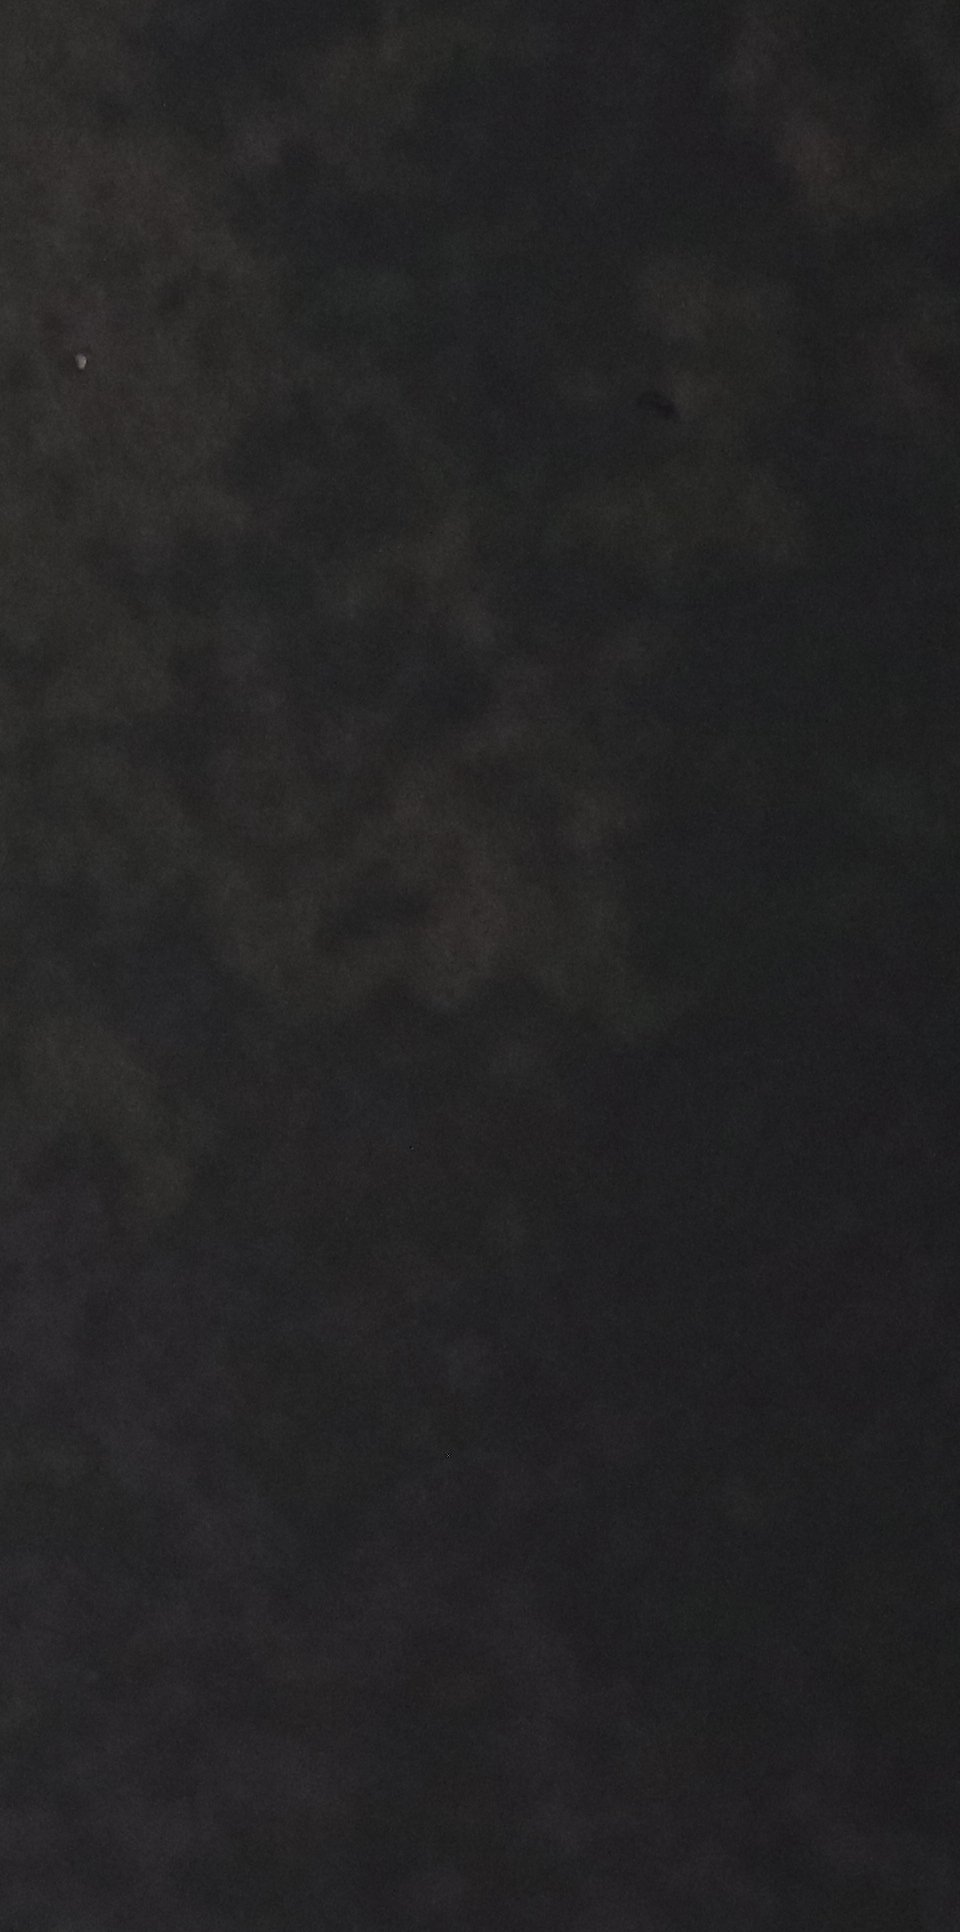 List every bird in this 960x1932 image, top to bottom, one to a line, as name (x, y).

None